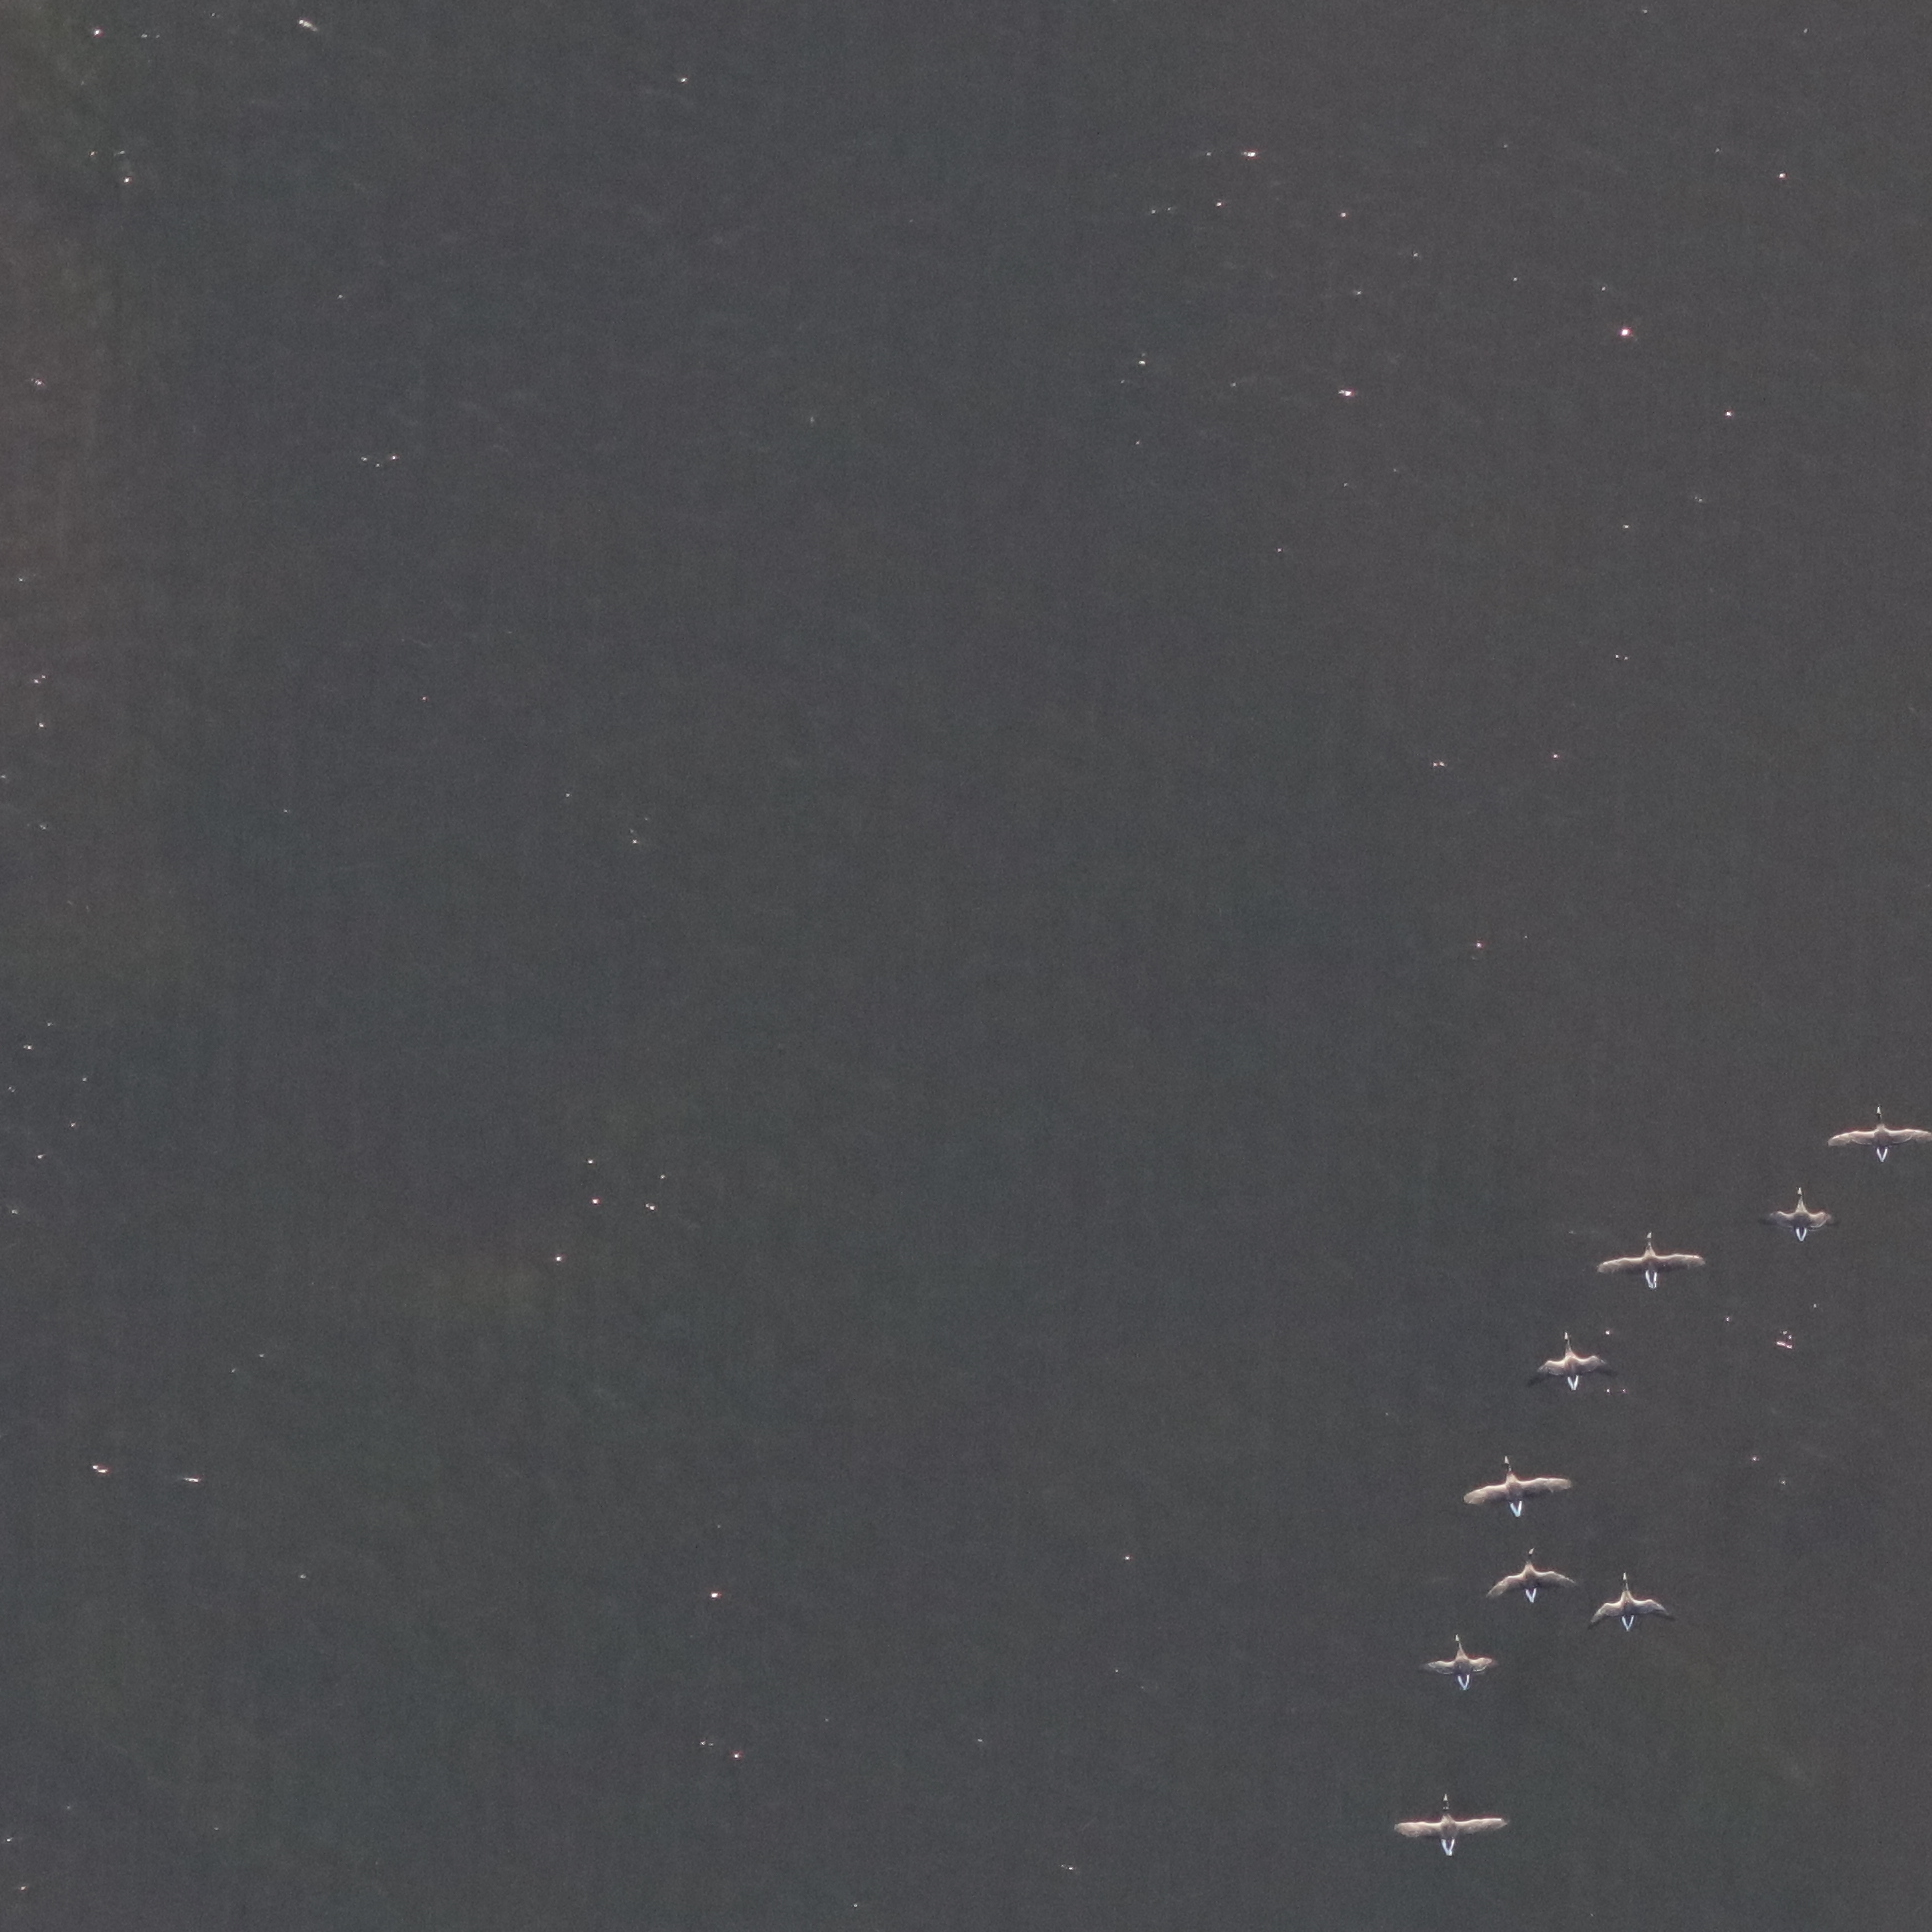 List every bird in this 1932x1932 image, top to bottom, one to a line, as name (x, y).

brant (1885, 1135)
brant (1802, 1219)
brant (1648, 1260)
brant (1571, 1364)
brant (1513, 1489)
brant (1527, 1582)
brant (1628, 1608)
brant (1465, 1667)
brant (1445, 1834)